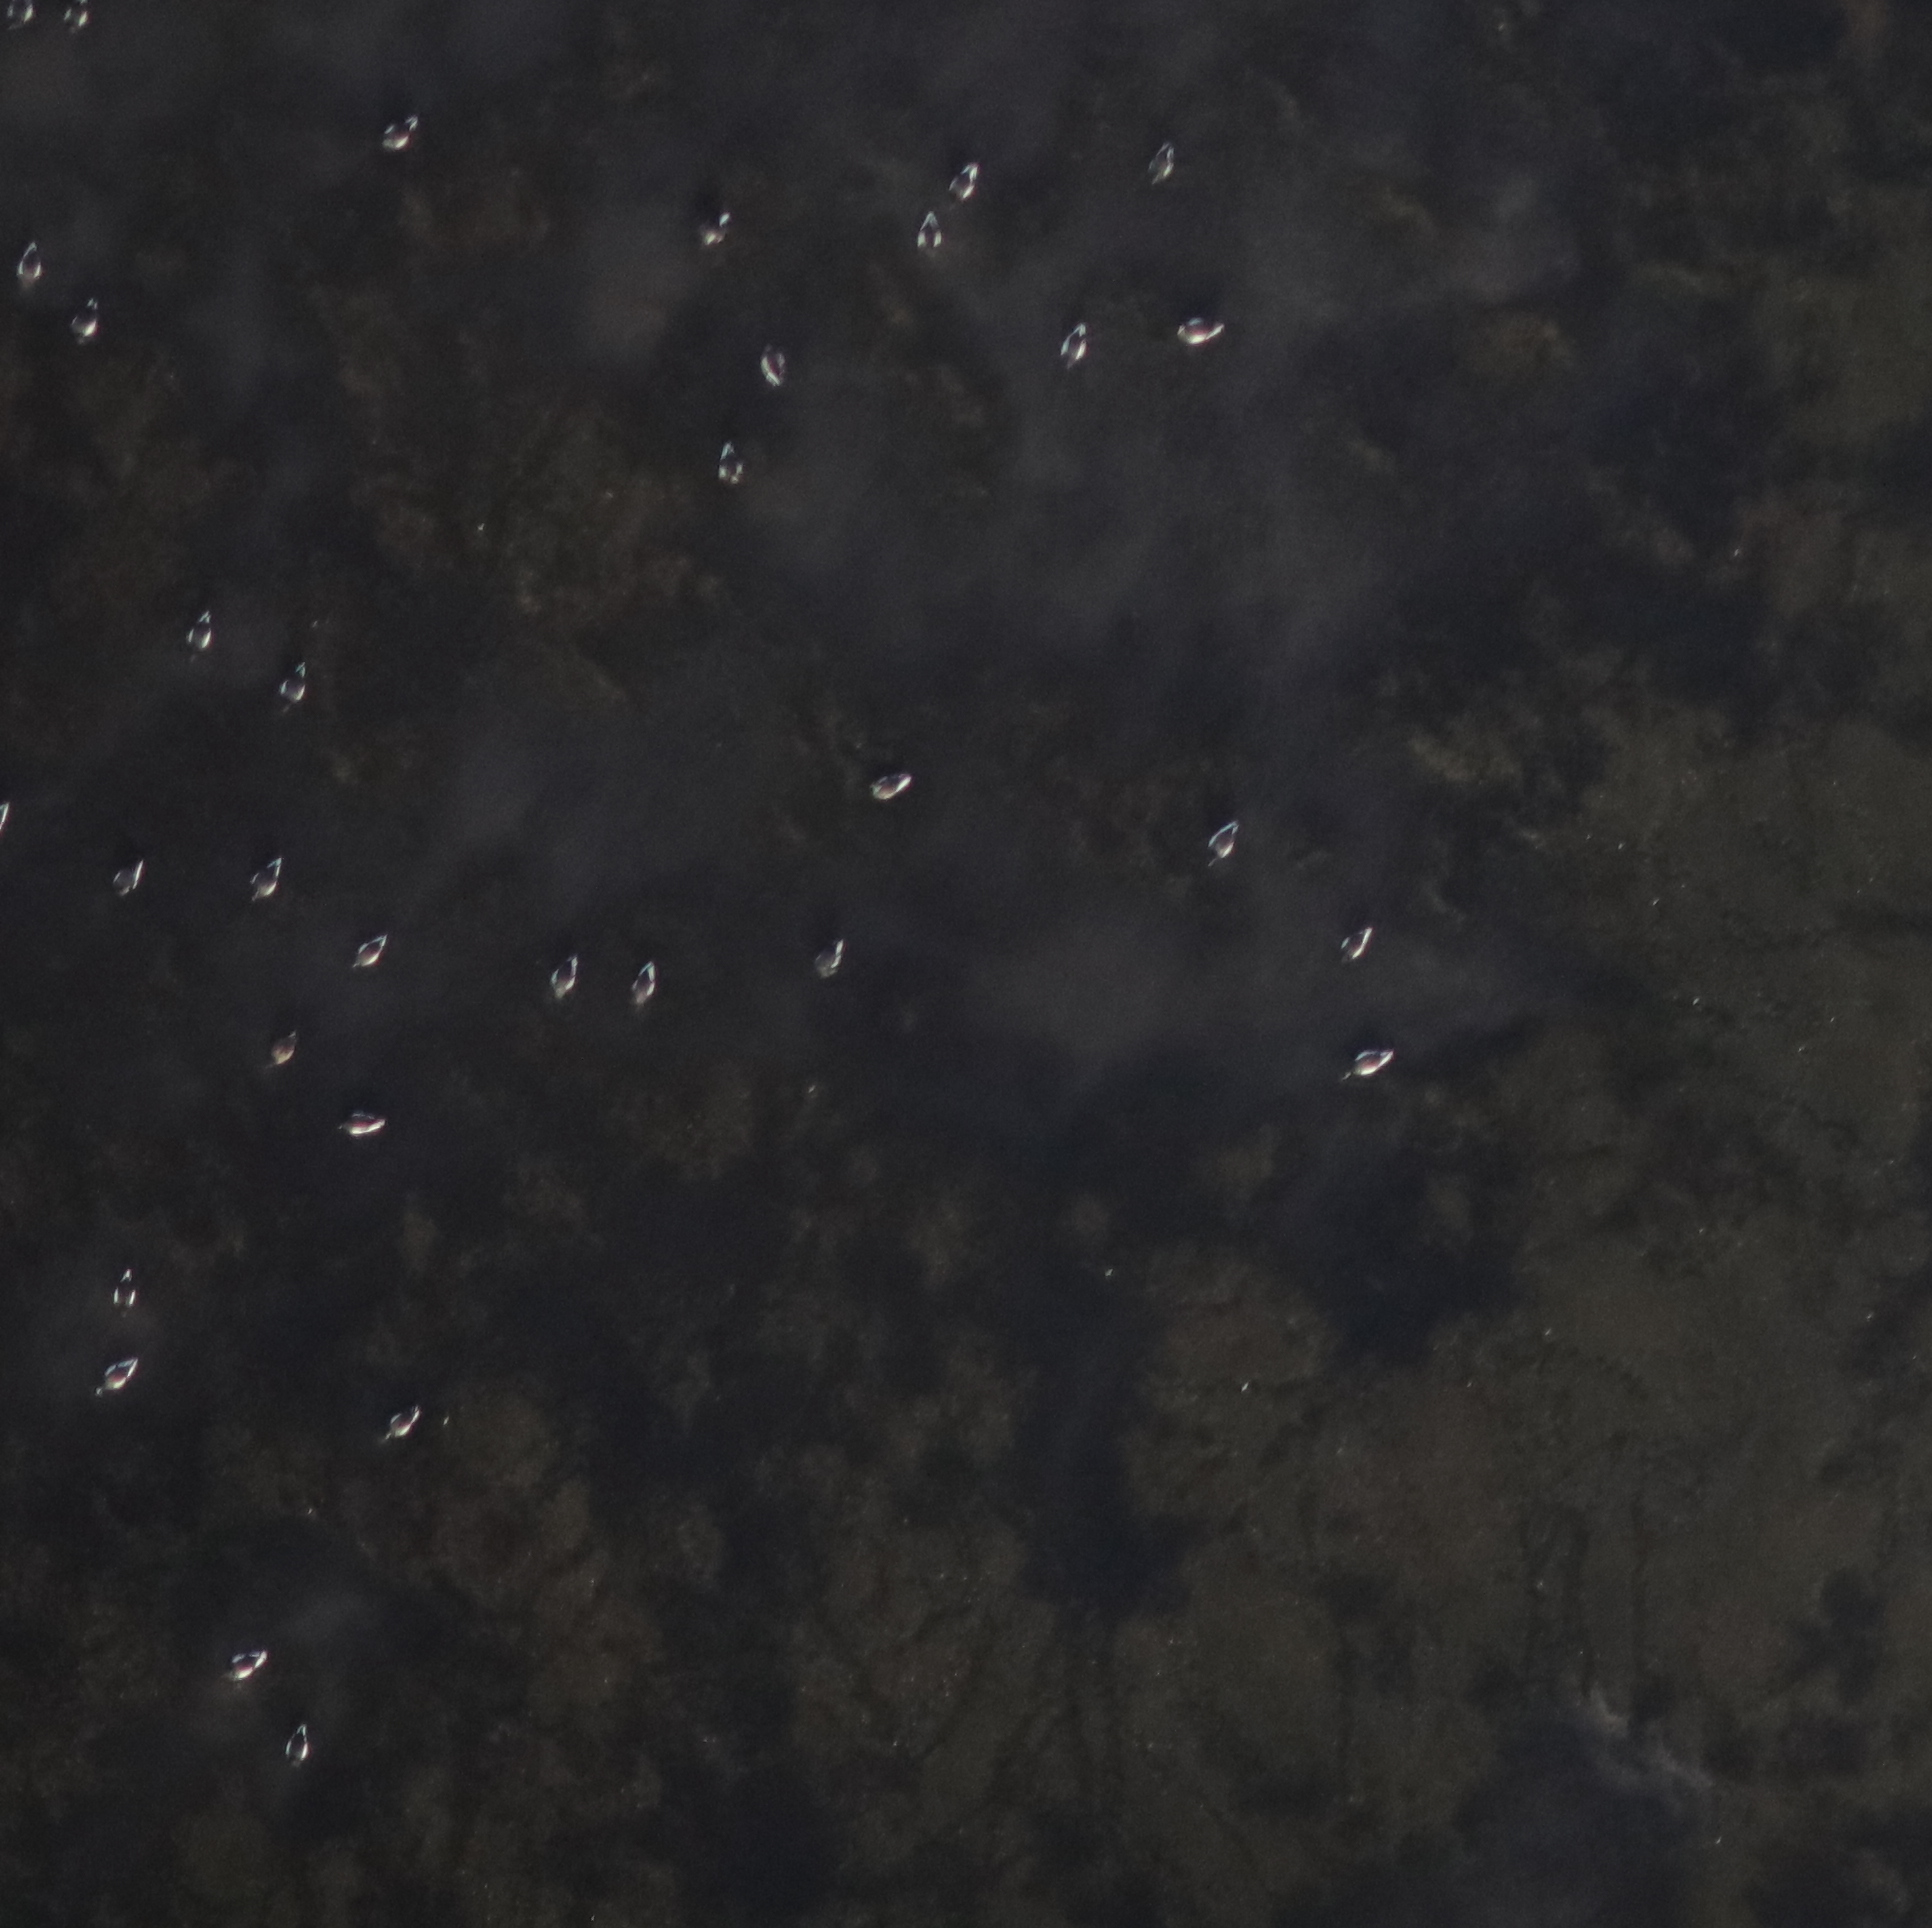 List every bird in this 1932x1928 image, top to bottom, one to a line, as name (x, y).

brant (20, 6)
brant (77, 14)
brant (399, 133)
brant (1160, 164)
brant (964, 183)
brant (711, 226)
brant (929, 235)
brant (34, 272)
brant (84, 323)
brant (1199, 329)
brant (1076, 348)
brant (774, 363)
brant (733, 468)
brant (200, 635)
brant (293, 687)
brant (886, 786)
brant (1222, 843)
brant (130, 879)
brant (264, 880)
brant (1356, 945)
brant (370, 954)
brant (824, 960)
brant (566, 977)
brant (642, 986)
brant (282, 1048)
brant (1369, 1063)
brant (362, 1123)
brant (125, 1293)
brant (115, 1377)
brant (402, 1421)
brant (246, 1666)
brant (298, 1746)